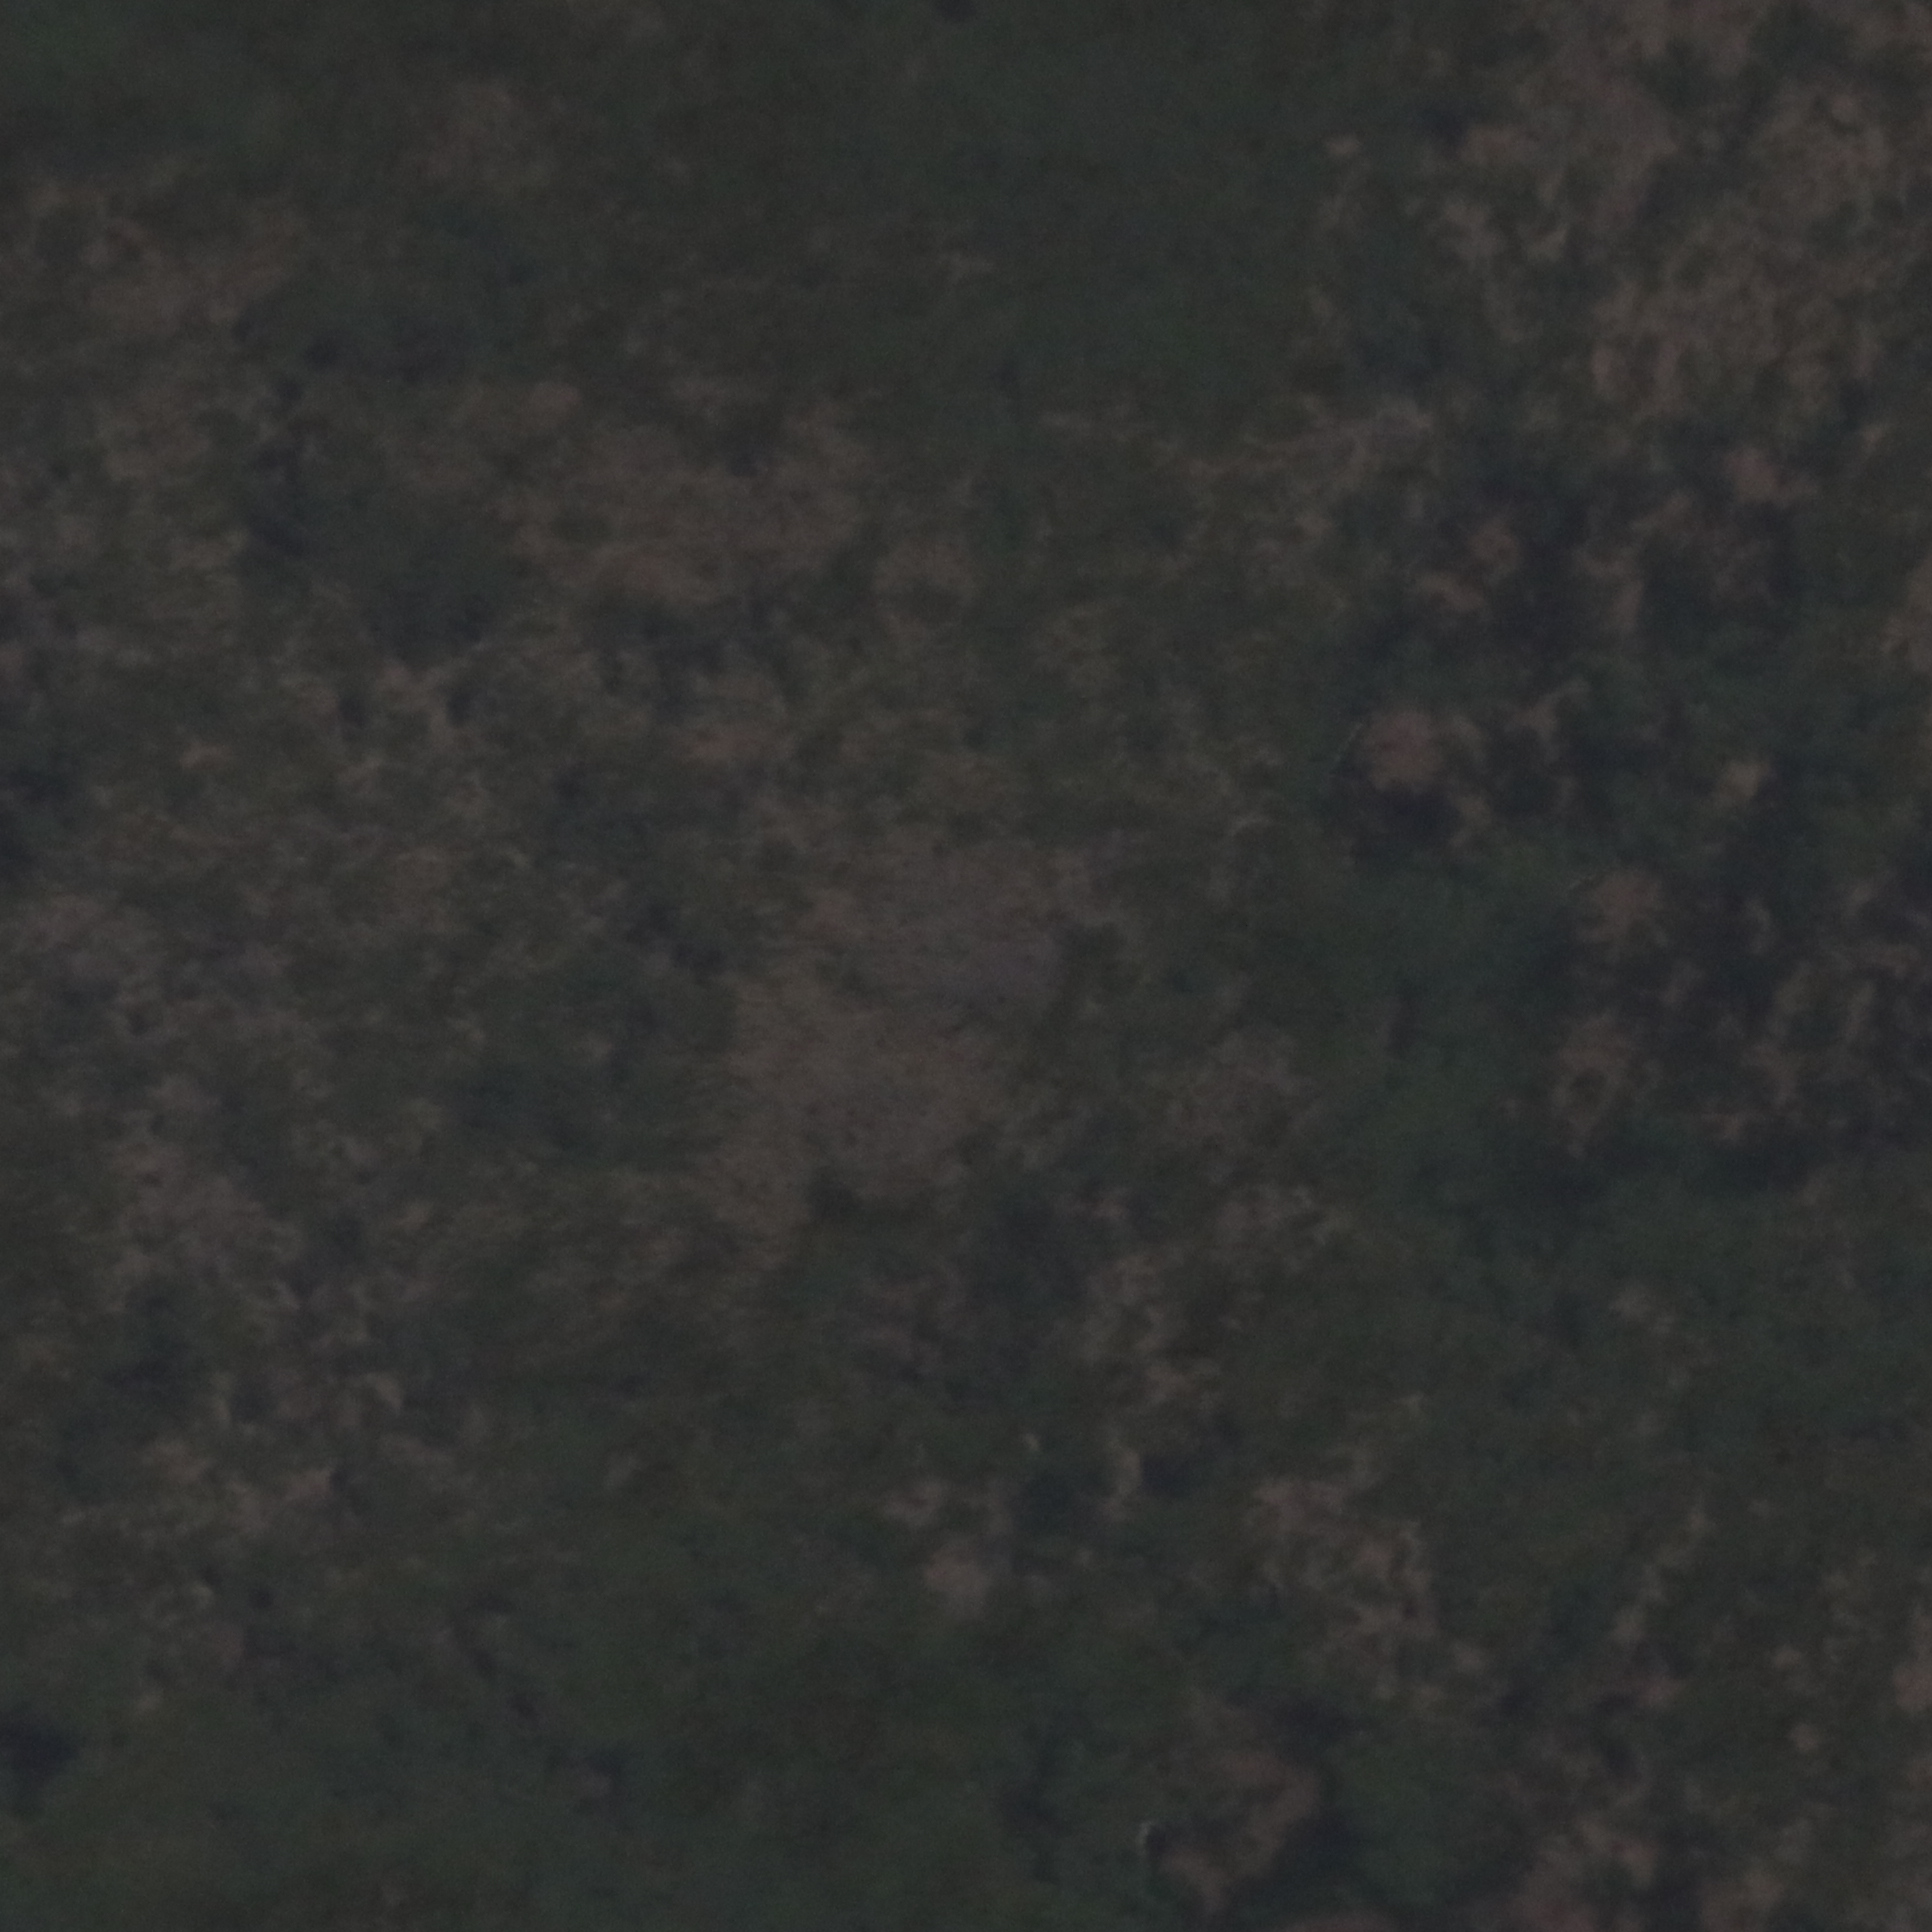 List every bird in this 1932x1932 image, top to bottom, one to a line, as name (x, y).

None